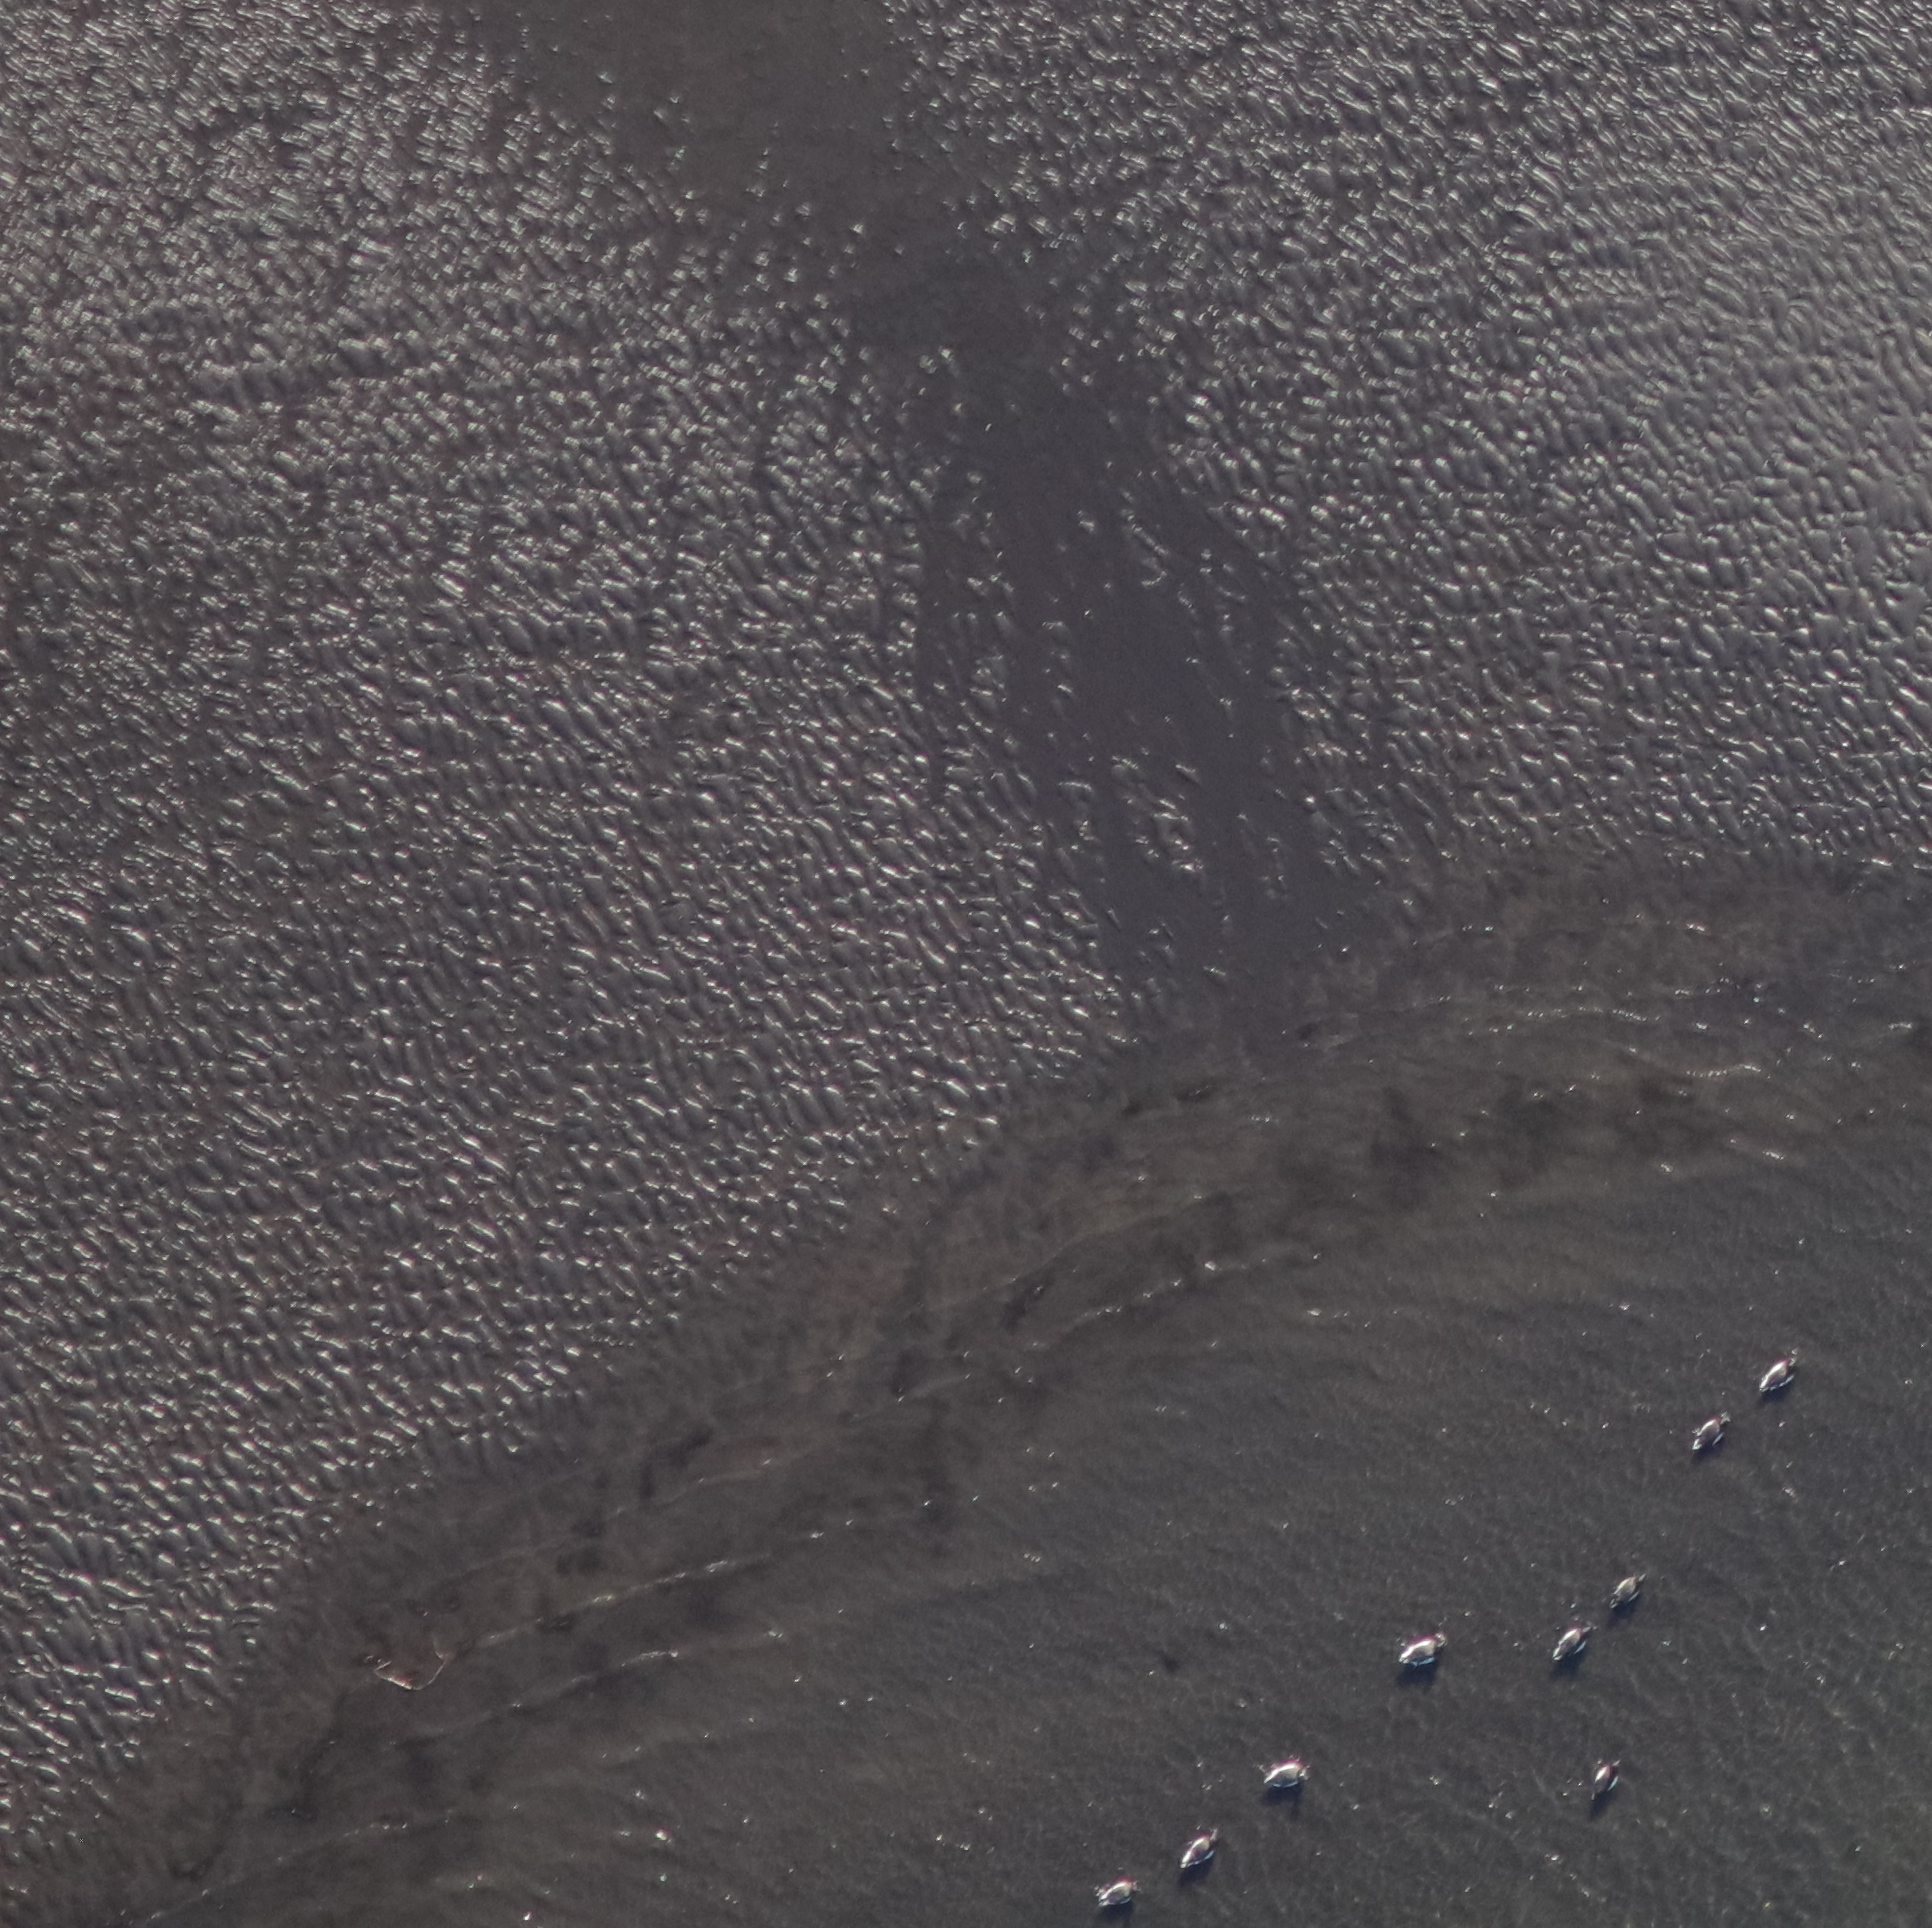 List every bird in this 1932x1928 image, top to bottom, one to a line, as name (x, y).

brant (1778, 1376)
brant (1710, 1435)
brant (1627, 1590)
brant (1572, 1642)
brant (1423, 1651)
brant (1288, 1774)
brant (1607, 1781)
brant (1201, 1852)
brant (1118, 1891)